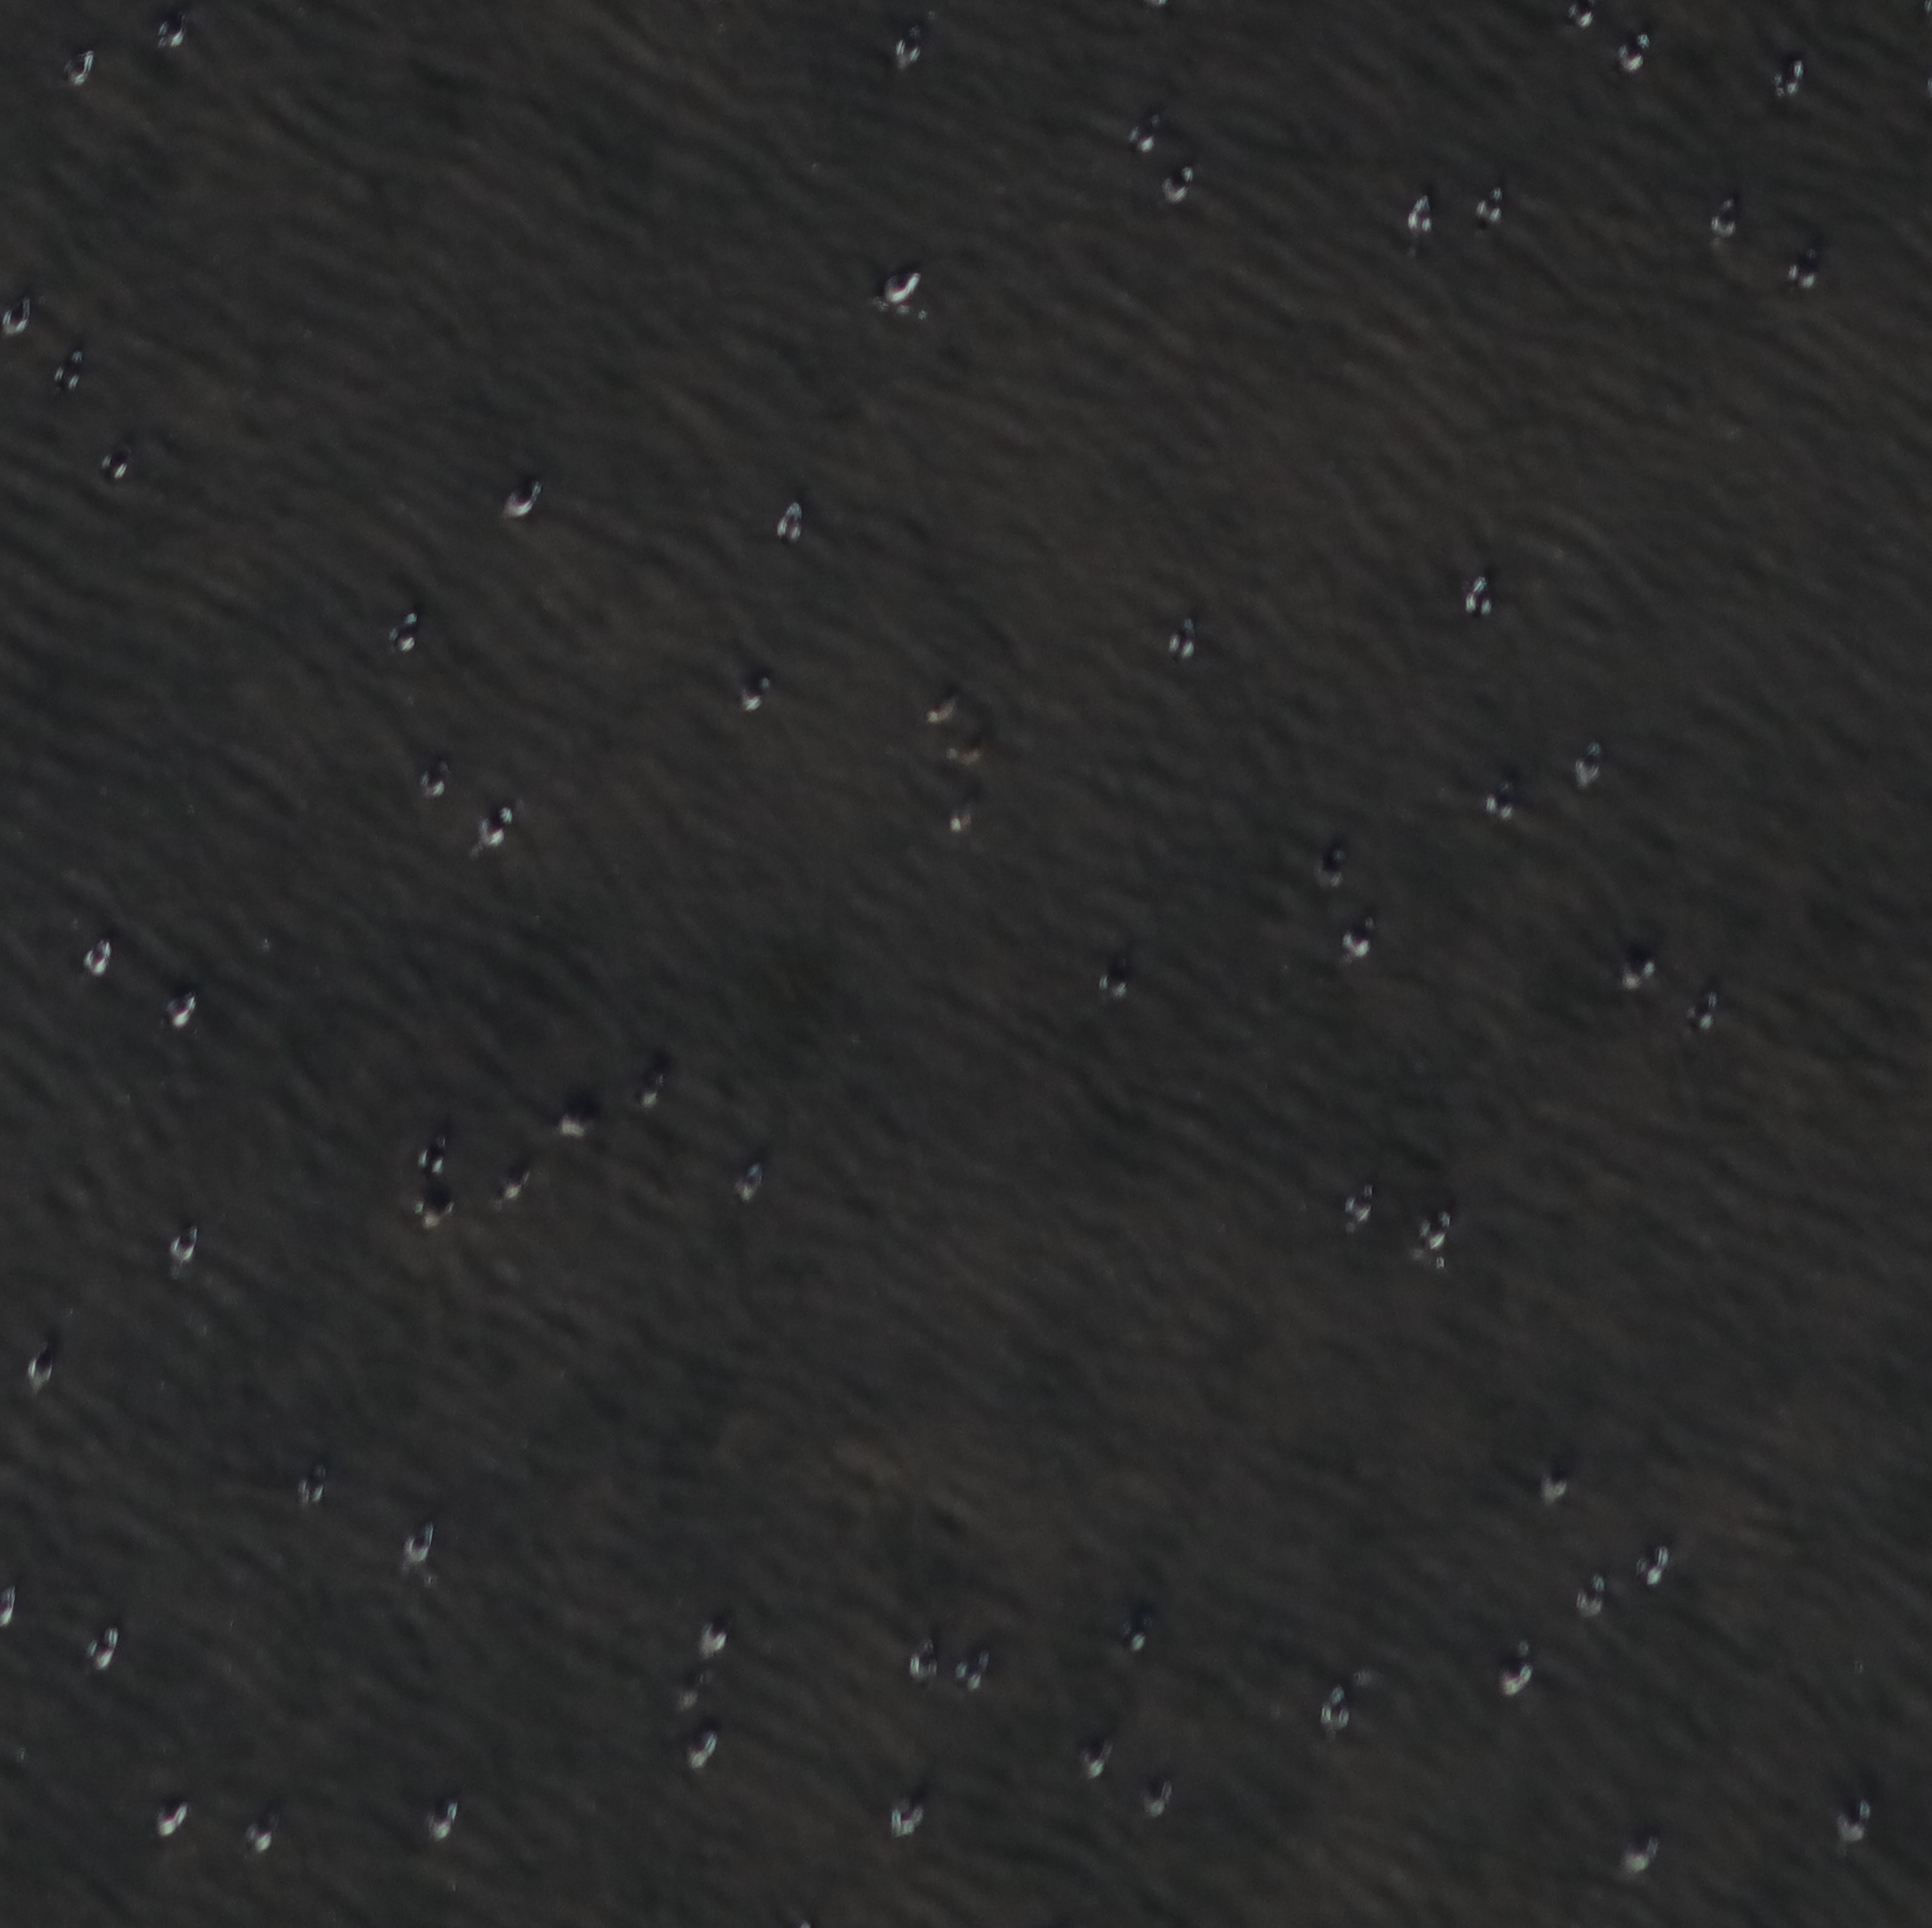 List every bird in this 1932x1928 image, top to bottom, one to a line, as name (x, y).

brant (1574, 18)
brant (177, 30)
brant (911, 41)
brant (1633, 58)
brant (82, 67)
brant (1783, 83)
brant (1145, 137)
brant (1181, 186)
brant (1497, 211)
brant (1720, 216)
brant (1423, 223)
brant (1805, 274)
brant (901, 285)
brant (17, 318)
brant (72, 364)
brant (115, 469)
brant (525, 498)
brant (791, 528)
brant (1477, 585)
brant (405, 628)
brant (1190, 646)
brant (753, 692)
other bird (941, 700)
other bird (961, 750)
brant (1584, 767)
brant (433, 781)
brant (1502, 812)
other bird (963, 824)
brant (500, 836)
brant (1335, 877)
brant (1356, 943)
brant (99, 954)
brant (1638, 973)
brant (1108, 976)
brant (1710, 1010)
brant (179, 1013)
brant (644, 1092)
brant (572, 1116)
brant (435, 1163)
brant (744, 1182)
brant (520, 1192)
brant (1352, 1211)
brant (431, 1220)
brant (1432, 1243)
brant (183, 1251)
brant (37, 1377)
brant (1559, 1473)
brant (320, 1490)
brant (423, 1538)
brant (1652, 1576)
brant (1593, 1592)
brant (1133, 1628)
brant (710, 1645)
brant (100, 1652)
brant (920, 1661)
brant (977, 1668)
brant (1511, 1670)
brant (1343, 1713)
brant (707, 1746)
brant (1095, 1754)
brant (1152, 1807)
brant (907, 1810)
brant (440, 1820)
brant (165, 1823)
brant (1852, 1828)
brant (263, 1838)
brant (1643, 1855)